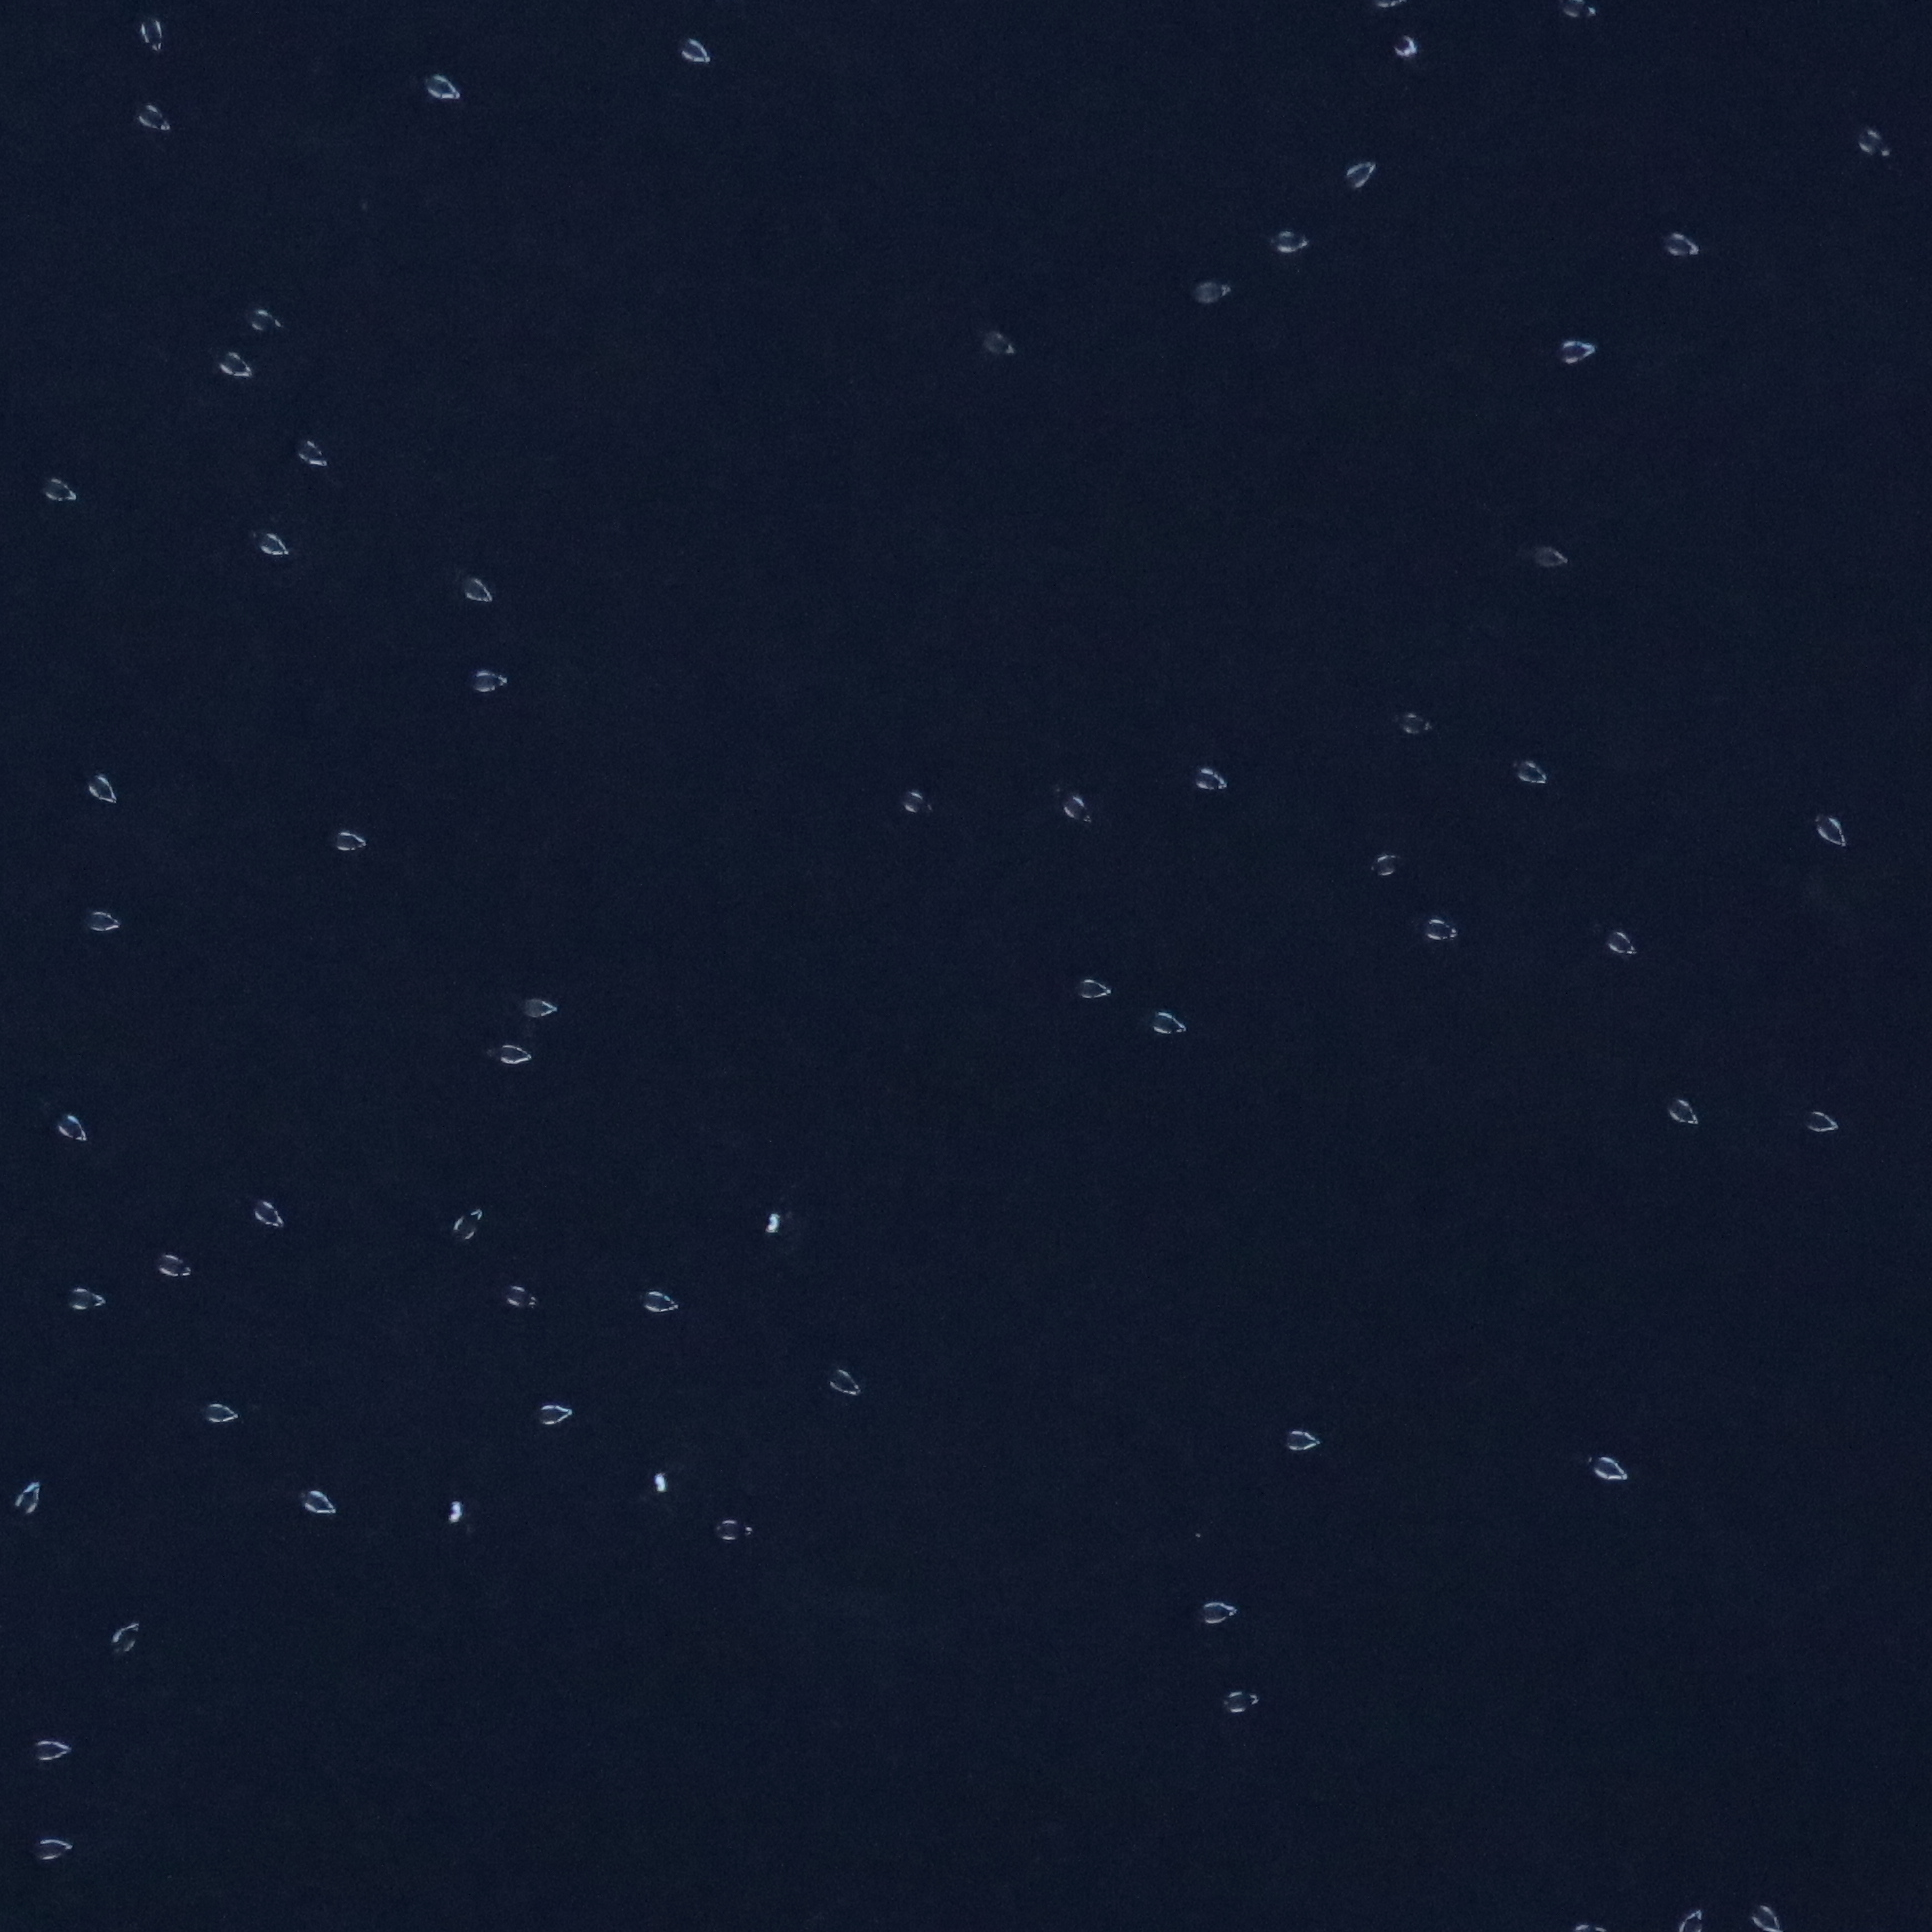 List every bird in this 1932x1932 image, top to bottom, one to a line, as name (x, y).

brant (1576, 8)
brant (153, 30)
brant (1404, 44)
brant (692, 50)
brant (437, 87)
brant (150, 117)
brant (1871, 143)
brant (1358, 173)
brant (1289, 238)
brant (1682, 245)
brant (1207, 290)
brant (261, 321)
brant (1001, 343)
brant (1574, 352)
brant (233, 364)
brant (310, 453)
brant (56, 494)
brant (268, 544)
brant (1547, 555)
brant (480, 591)
brant (485, 683)
brant (1415, 720)
brant (1527, 773)
brant (1207, 780)
brant (106, 791)
brant (914, 805)
brant (1077, 805)
brant (1831, 830)
brant (350, 841)
brant (1386, 864)
brant (98, 923)
brant (1437, 929)
brant (1618, 943)
brant (1091, 989)
brant (535, 1009)
brant (1164, 1025)
brant (510, 1056)
brant (1682, 1112)
brant (1820, 1123)
brant (69, 1129)
brant (264, 1213)
brant (765, 1219)
brant (466, 1224)
brant (172, 1267)
brant (518, 1297)
brant (83, 1299)
brant (656, 1301)
brant (845, 1381)
brant (219, 1412)
brant (551, 1415)
brant (1298, 1441)
brant (1607, 1468)
brant (661, 1480)
brant (25, 1499)
brant (315, 1502)
brant (456, 1511)
brant (729, 1529)
brant (1214, 1614)
brant (122, 1636)
brant (1240, 1701)
brant (50, 1748)
brant (51, 1851)
brant (1763, 1920)
brant (1692, 1929)